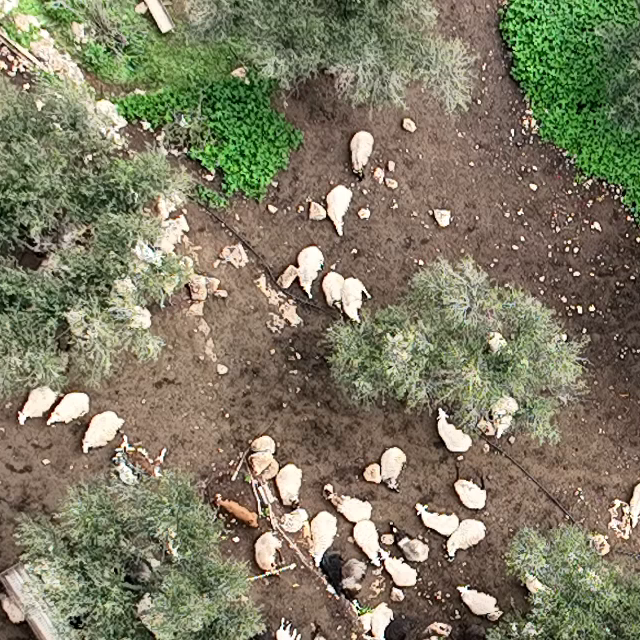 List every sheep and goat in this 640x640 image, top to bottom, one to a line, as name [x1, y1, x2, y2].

sheep [350, 130, 374, 181]
sheep [325, 183, 353, 237]
sheep [155, 214, 188, 252]
sheep [296, 244, 323, 300]
sheep [321, 271, 343, 311]
sheep [110, 274, 138, 307]
sheep [342, 277, 372, 323]
sheep [122, 306, 151, 328]
sheep [485, 329, 512, 355]
sheep [17, 383, 56, 426]
sheep [46, 390, 90, 427]
sheep [494, 393, 518, 439]
sheep [436, 407, 472, 452]
sheep [82, 409, 125, 454]
goat [117, 437, 170, 478]
sheep [380, 446, 408, 491]
goat [111, 452, 142, 486]
sheep [276, 462, 303, 508]
sheep [453, 479, 486, 510]
sheep [630, 480, 639, 528]
goat [214, 495, 260, 529]
sheep [331, 495, 372, 523]
sheep [414, 501, 460, 536]
sheep [279, 506, 307, 533]
sheep [310, 511, 338, 567]
sheep [444, 519, 486, 559]
sheep [353, 520, 380, 566]
sheep [389, 520, 429, 563]
goat [160, 529, 180, 561]
sheep [254, 530, 283, 575]
sheep [116, 538, 156, 581]
sheep [379, 547, 417, 586]
sheep [321, 551, 343, 594]
sheep [342, 556, 366, 591]
sheep [525, 570, 555, 596]
sheep [456, 586, 499, 614]
sheep [135, 592, 172, 639]
sheep [0, 594, 25, 624]
sheep [371, 601, 393, 639]
sheep [276, 618, 302, 639]
sheep [385, 623, 403, 639]
sheep [463, 623, 489, 639]
sheep [246, 627, 273, 639]
sheep [313, 630, 337, 639]